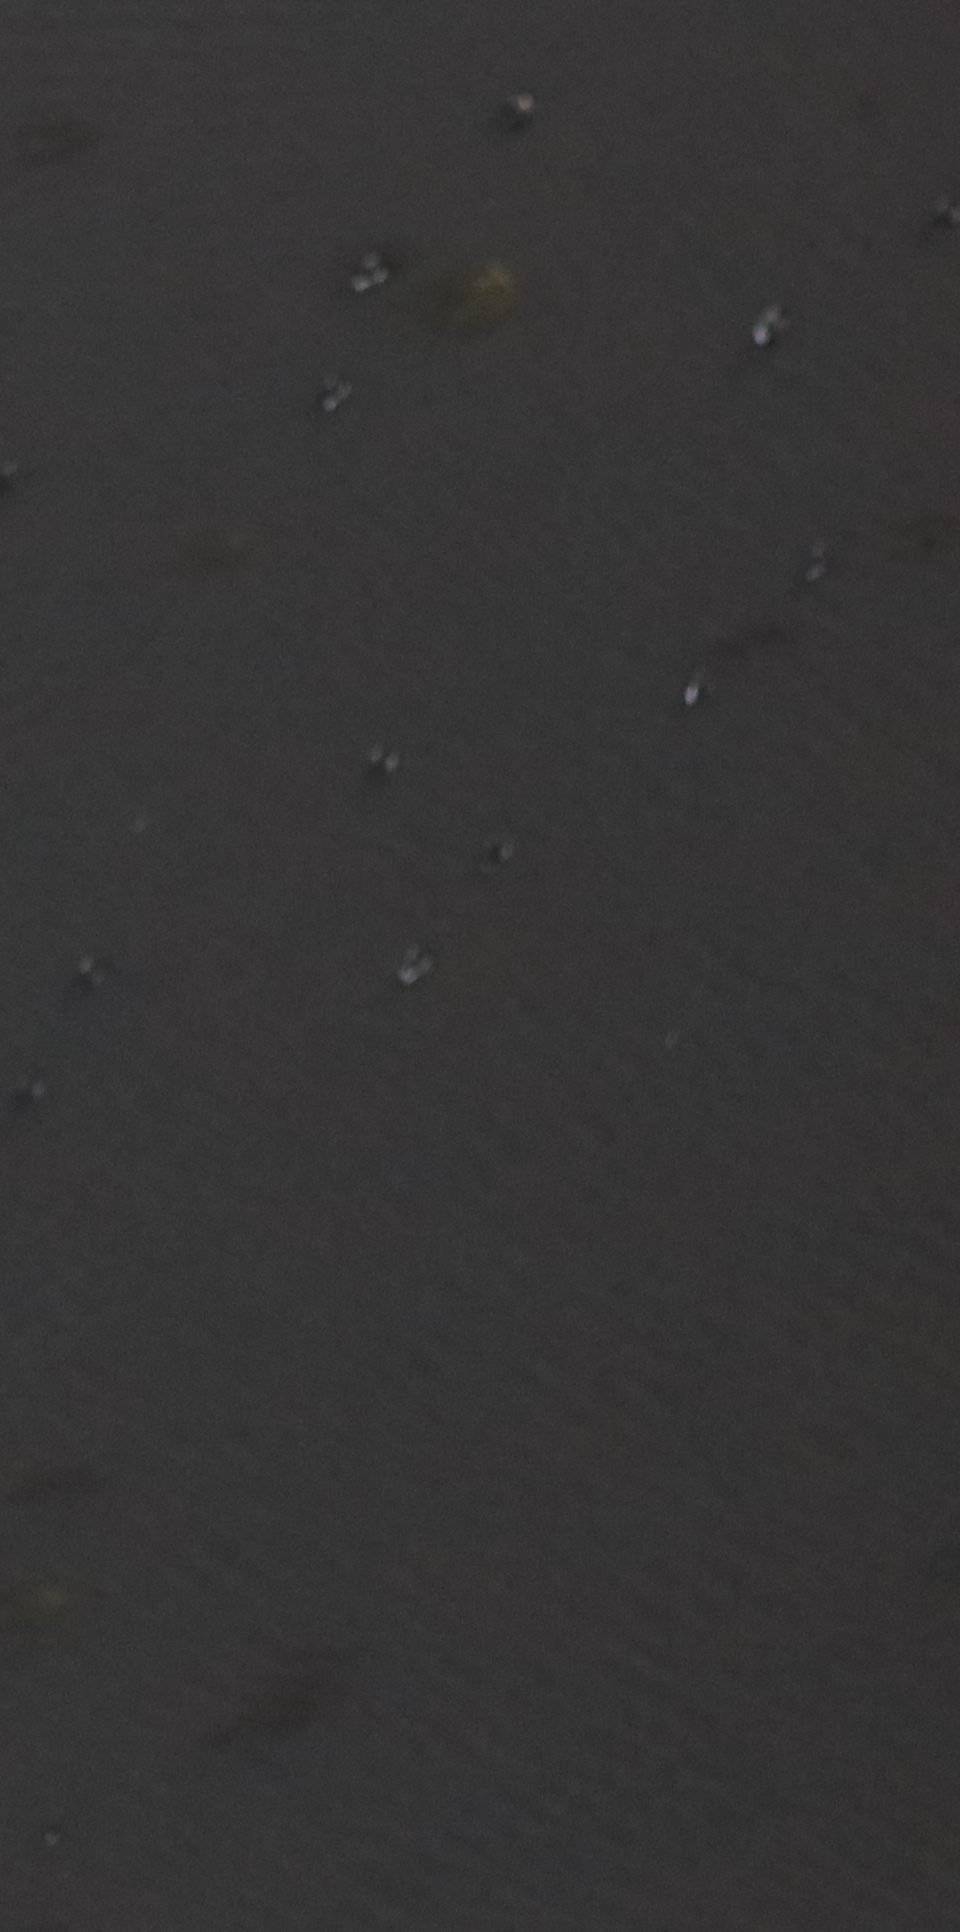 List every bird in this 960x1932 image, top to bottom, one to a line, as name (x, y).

brant (518, 104)
brant (946, 211)
brant (367, 267)
brant (779, 320)
brant (333, 392)
brant (821, 553)
brant (701, 686)
brant (380, 761)
brant (497, 855)
brant (92, 967)
brant (407, 967)
brant (27, 1092)